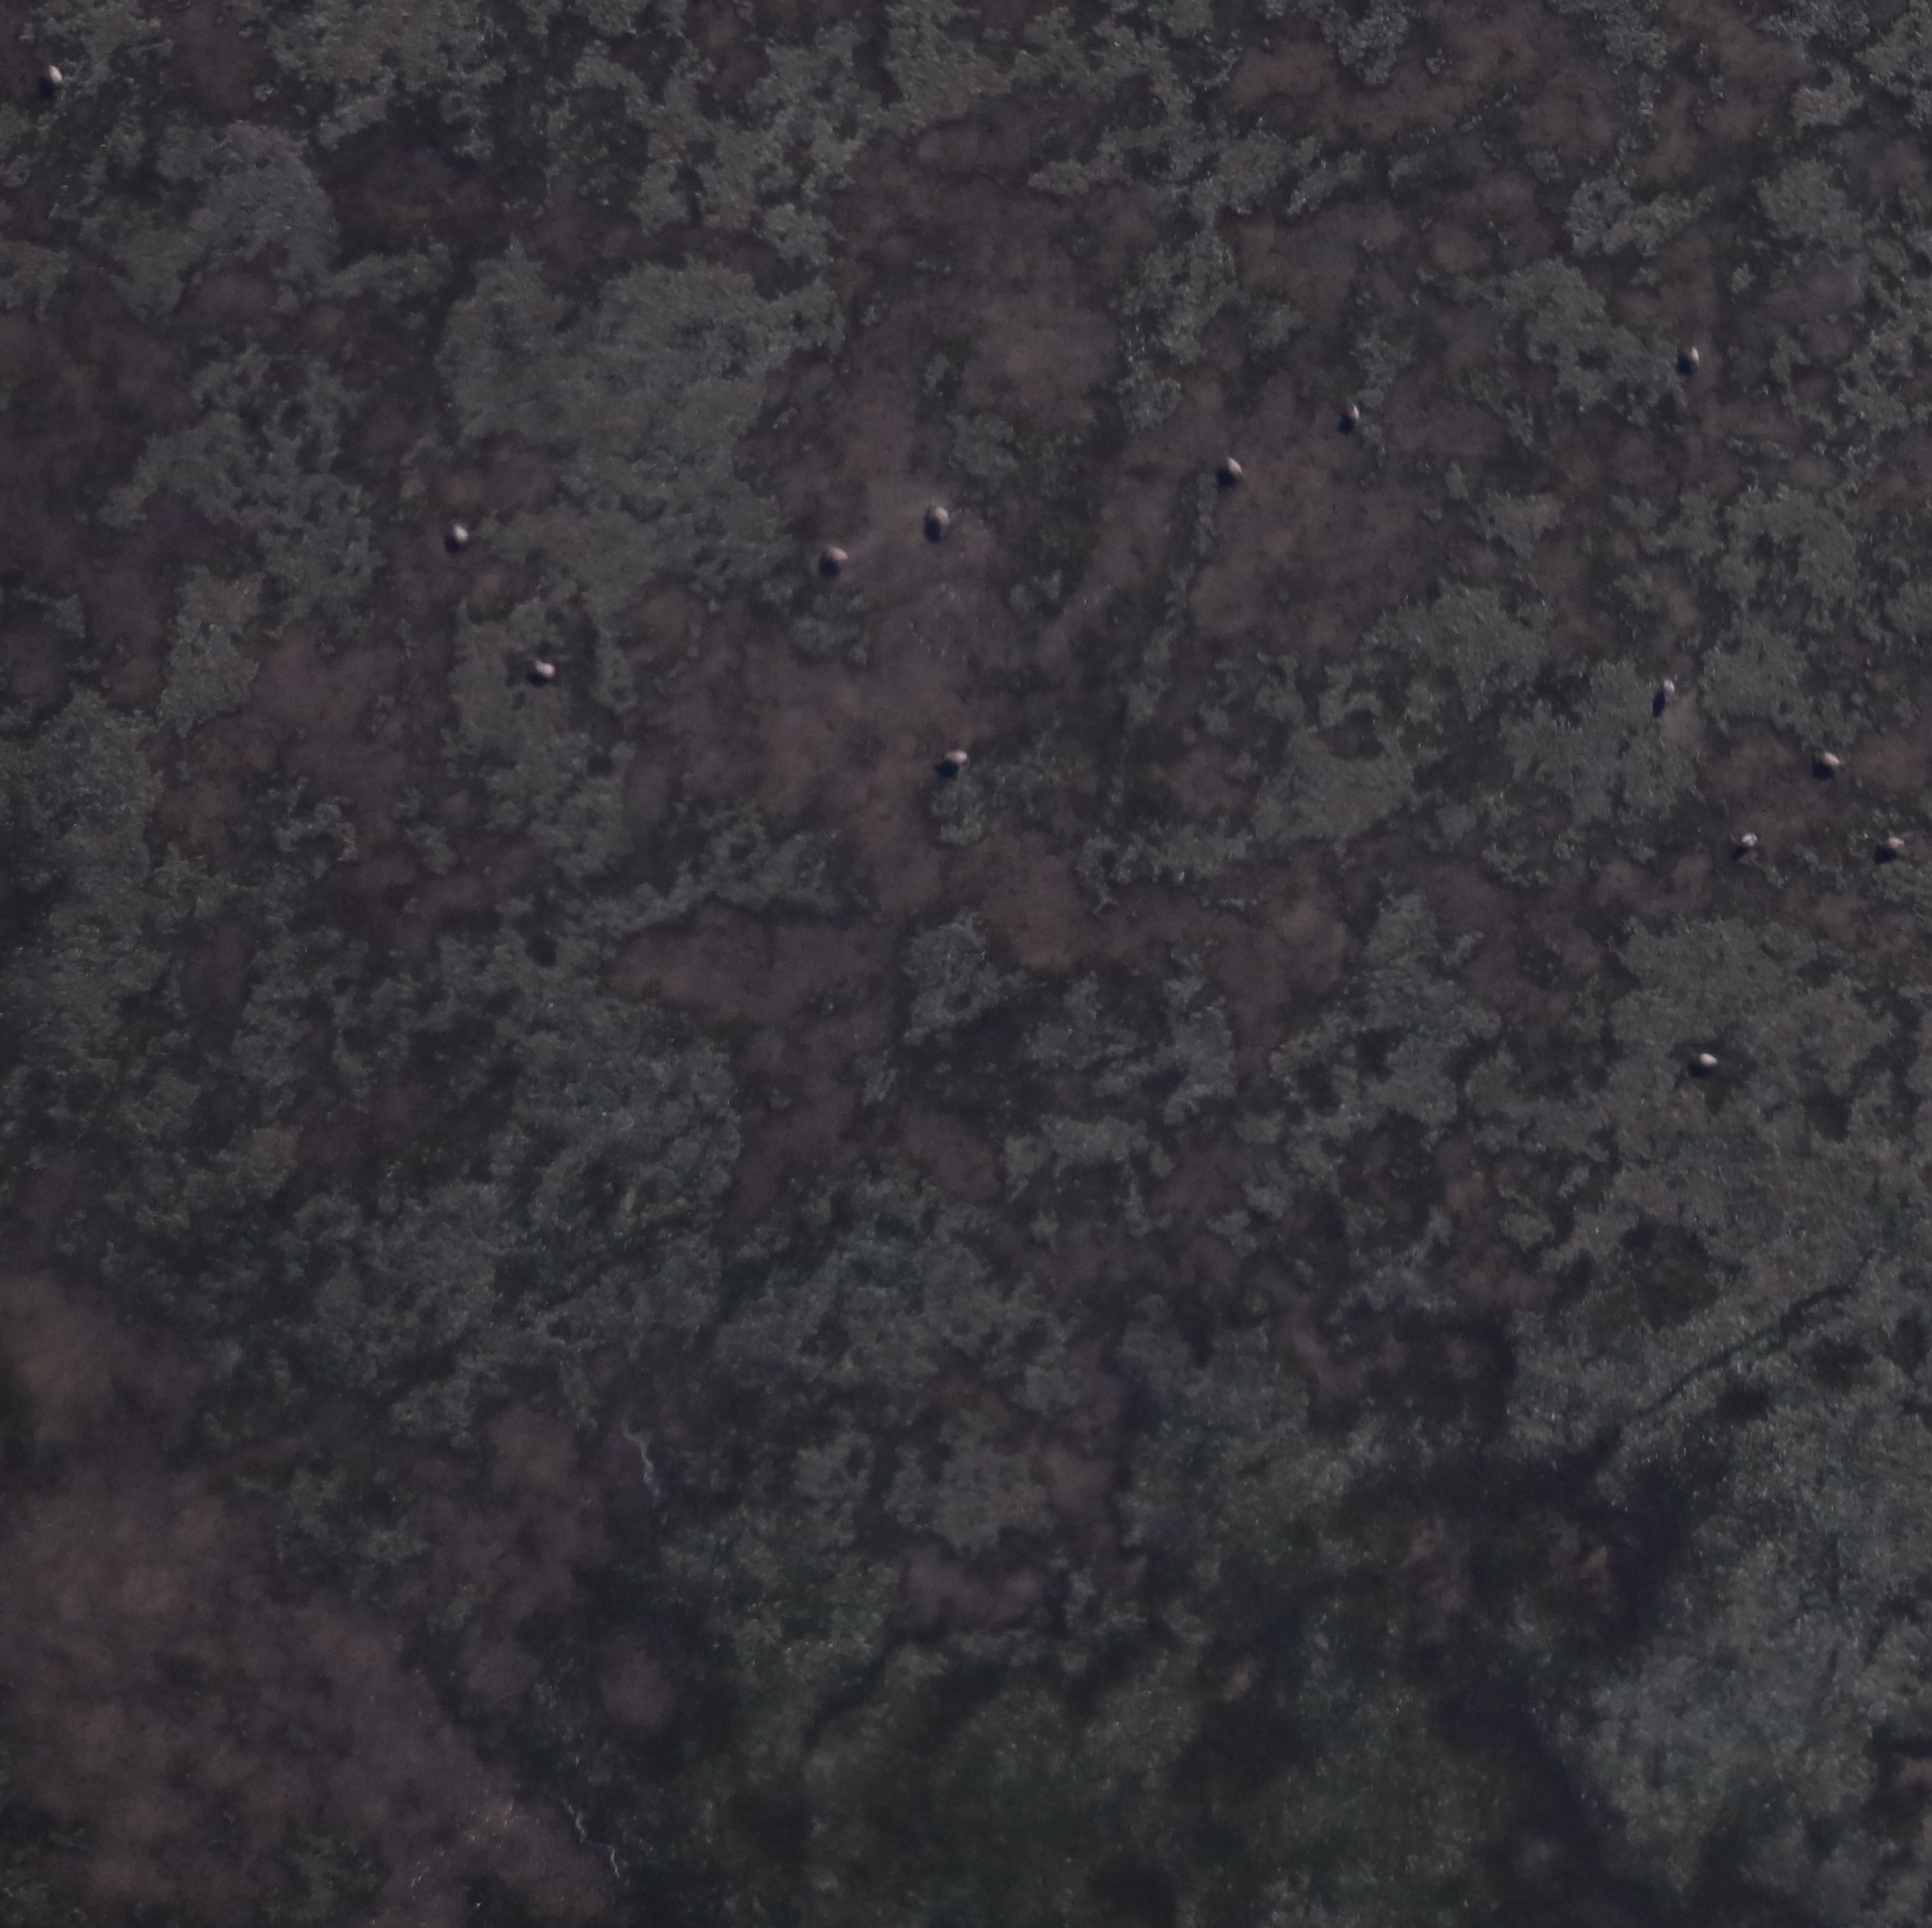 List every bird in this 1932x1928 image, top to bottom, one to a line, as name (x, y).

Canada goose (54, 78)
Canada goose (1690, 357)
Canada goose (1354, 413)
Canada goose (1235, 466)
Canada goose (941, 516)
Canada goose (463, 534)
Canada goose (840, 559)
Canada goose (544, 669)
Canada goose (1667, 684)
Canada goose (957, 756)
Canada goose (1826, 761)
Canada goose (1895, 840)
Canada goose (1750, 842)
Canada goose (1707, 1059)